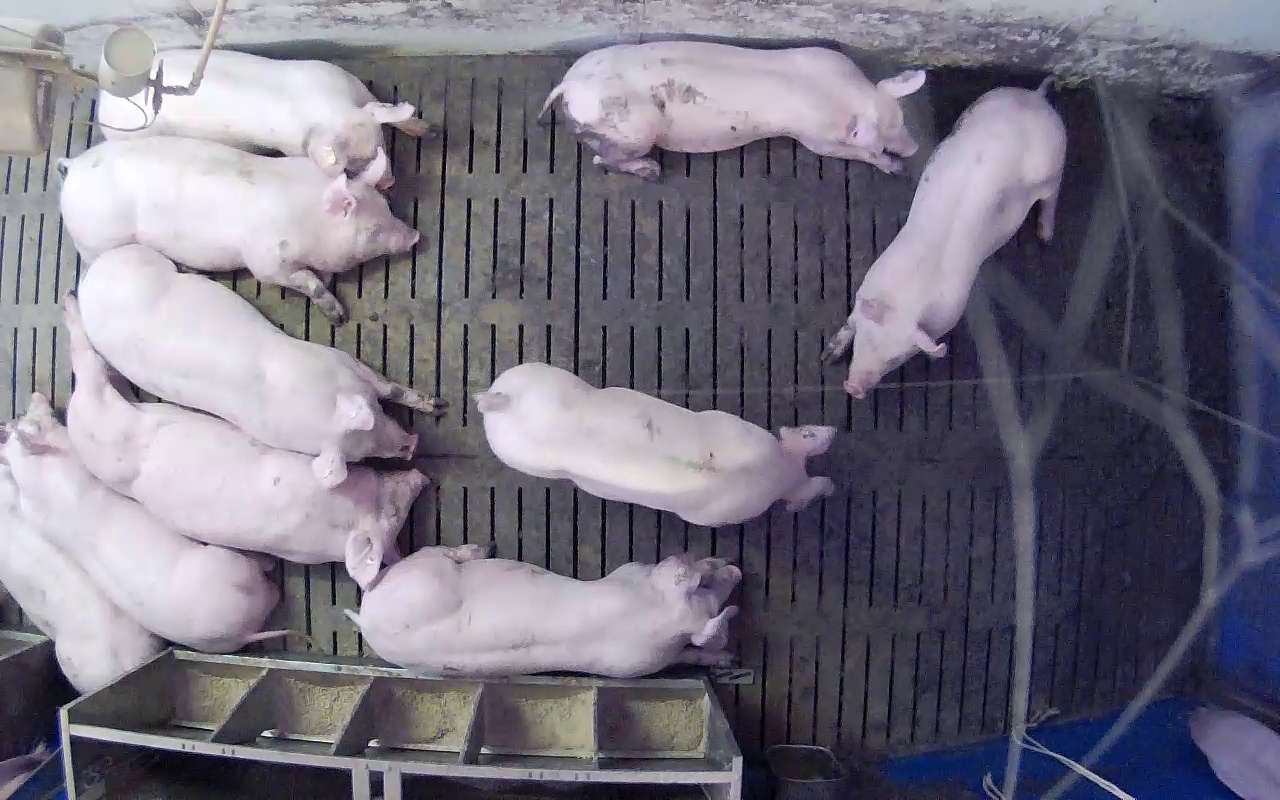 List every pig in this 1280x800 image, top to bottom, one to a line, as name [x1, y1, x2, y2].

pig [536, 41, 930, 177]
pig [97, 48, 442, 192]
pig [822, 74, 1069, 402]
pig [52, 138, 424, 328]
pig [79, 245, 452, 493]
pig [62, 290, 433, 595]
pig [471, 361, 840, 529]
pig [0, 393, 314, 656]
pig [0, 468, 168, 699]
pig [346, 544, 742, 679]